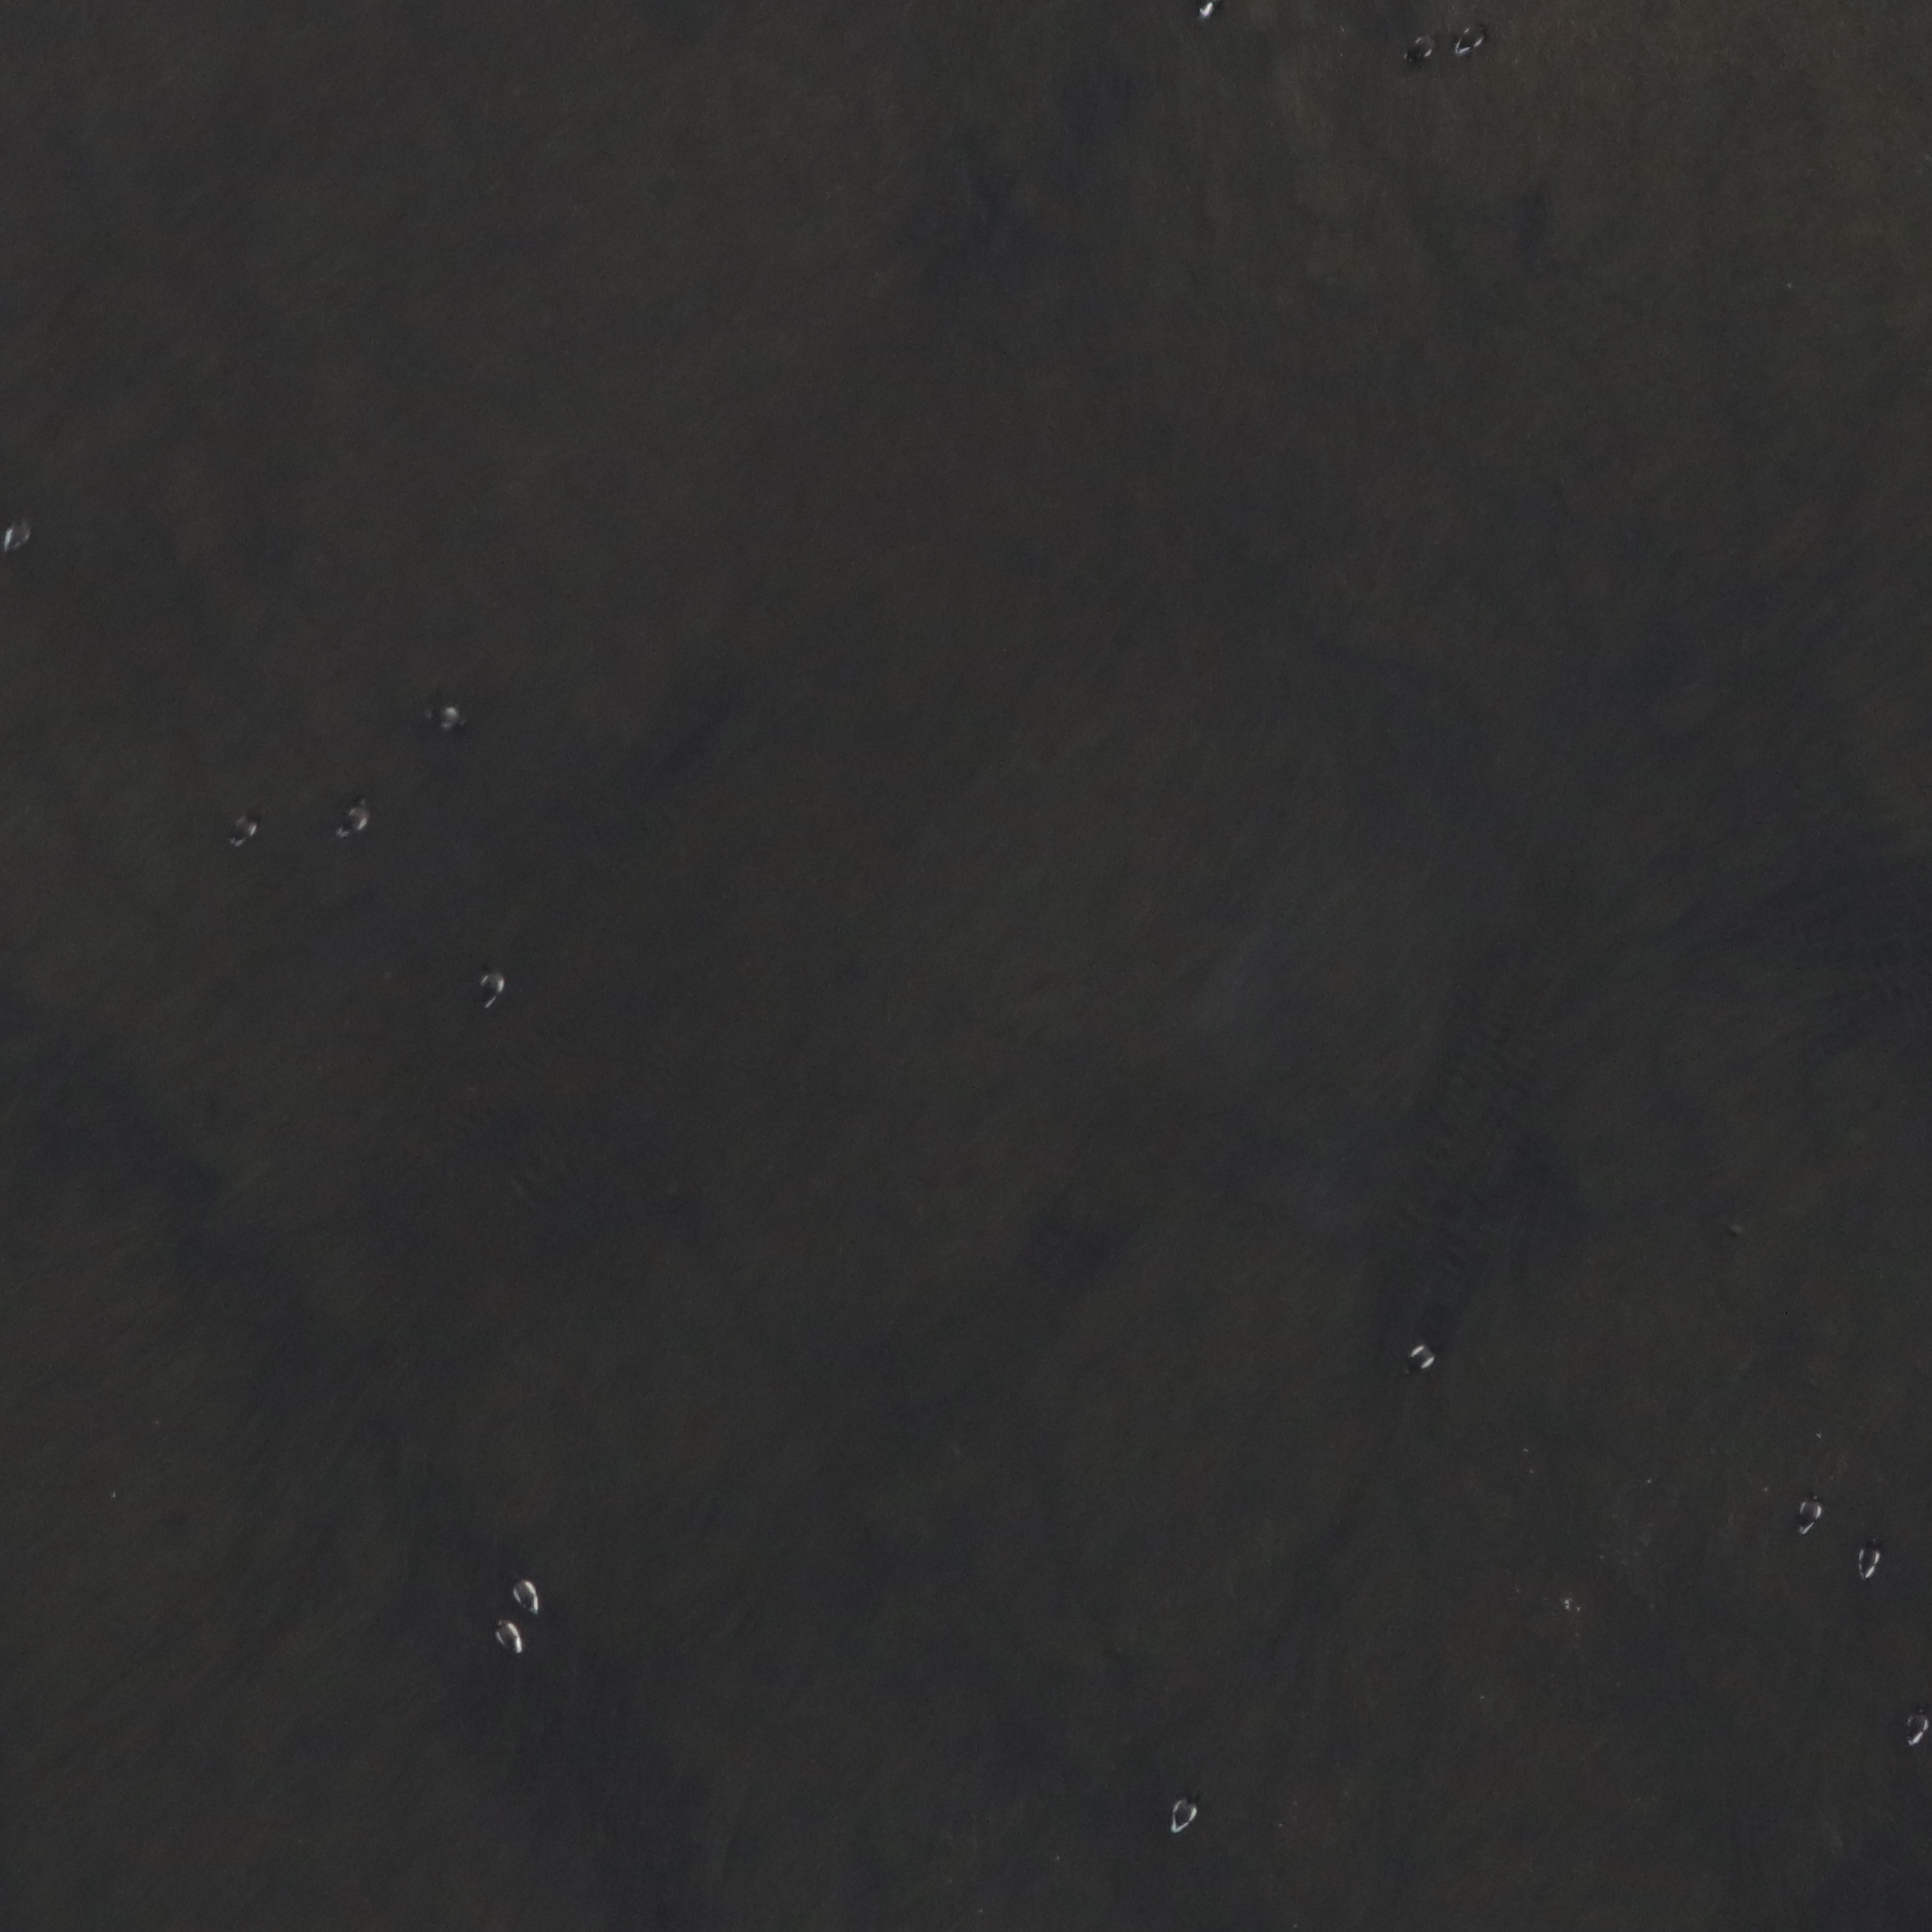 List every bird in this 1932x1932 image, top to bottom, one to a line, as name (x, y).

brant (1203, 2)
brant (1470, 40)
brant (1421, 47)
brant (21, 534)
brant (455, 721)
brant (354, 817)
brant (246, 828)
brant (490, 989)
brant (1423, 1359)
brant (1812, 1515)
brant (1870, 1559)
brant (527, 1595)
brant (511, 1638)
brant (1918, 1727)
brant (1183, 1814)